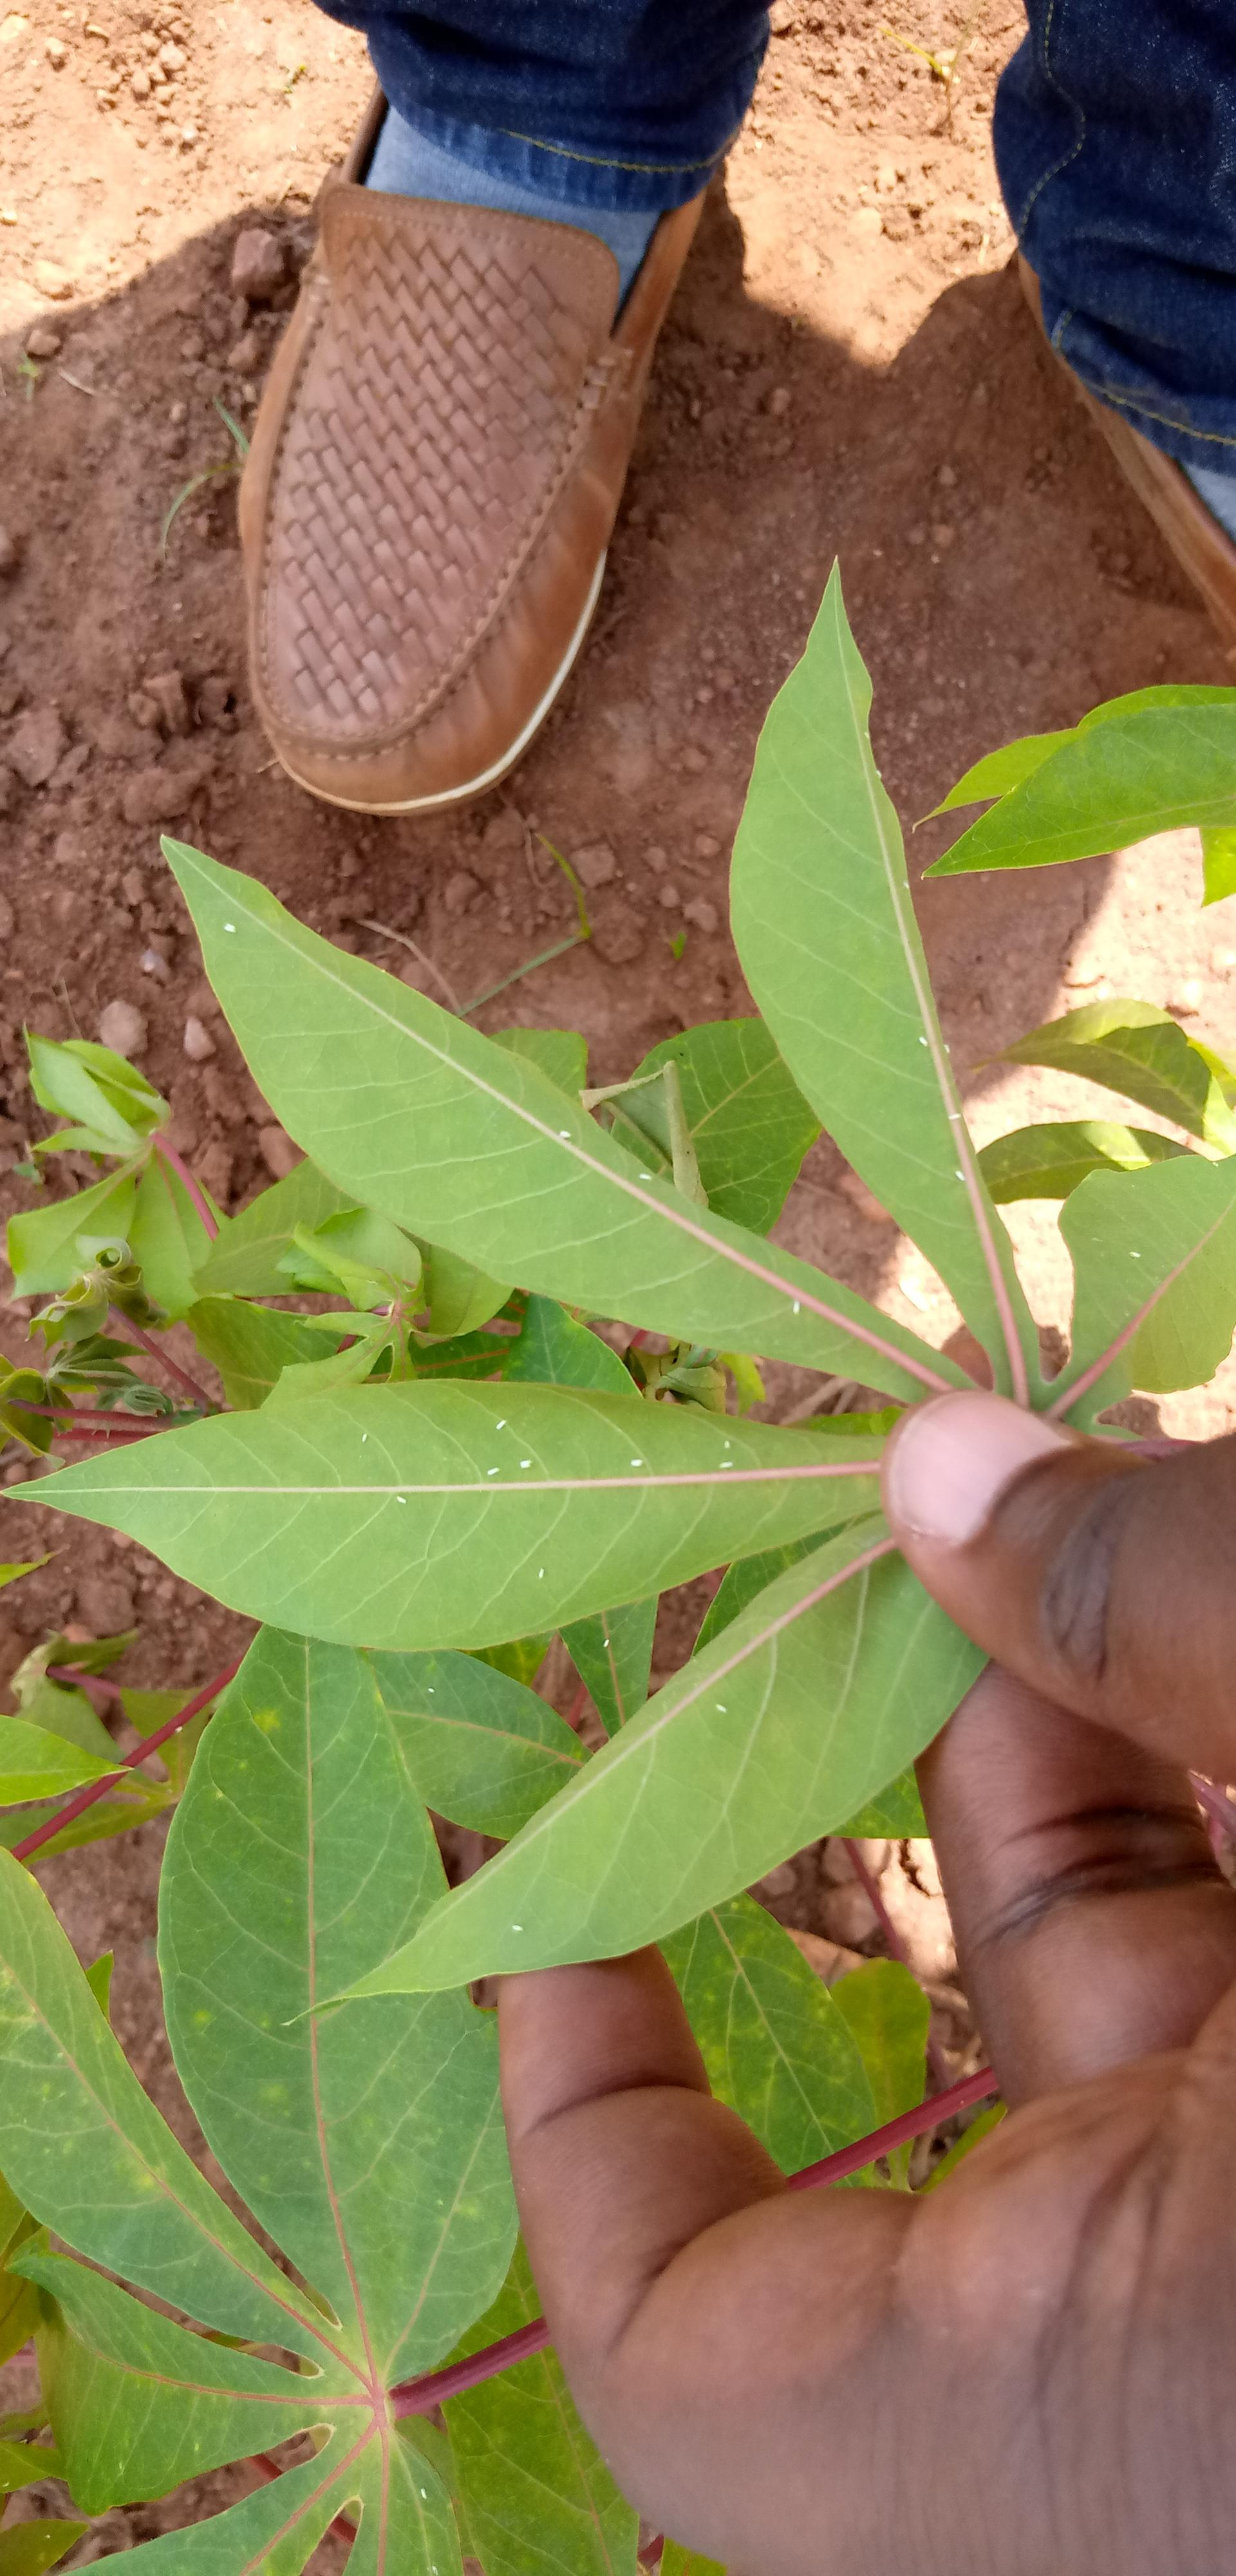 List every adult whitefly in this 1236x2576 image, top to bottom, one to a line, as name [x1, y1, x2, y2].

whitefly [225, 922, 238, 930]
whitefly [223, 925, 238, 934]
whitefly [916, 1034, 930, 1050]
whitefly [945, 1110, 965, 1122]
whitefly [556, 1128, 575, 1142]
whitefly [952, 1165, 968, 1183]
whitefly [637, 1170, 657, 1182]
whitefly [1125, 1248, 1144, 1262]
whitefly [791, 1297, 802, 1316]
whitefly [494, 1416, 512, 1433]
whitefly [359, 1430, 373, 1447]
whitefly [723, 1439, 735, 1450]
whitefly [626, 1455, 647, 1472]
whitefly [518, 1458, 534, 1465]
whitefly [716, 1459, 738, 1471]
whitefly [520, 1463, 534, 1470]
whitefly [485, 1464, 501, 1477]
whitefly [394, 1493, 411, 1507]
whitefly [535, 1564, 550, 1581]
whitefly [599, 1635, 613, 1650]
whitefly [426, 1685, 438, 1697]
whitefly [711, 1700, 731, 1718]
whitefly [509, 1922, 527, 1935]